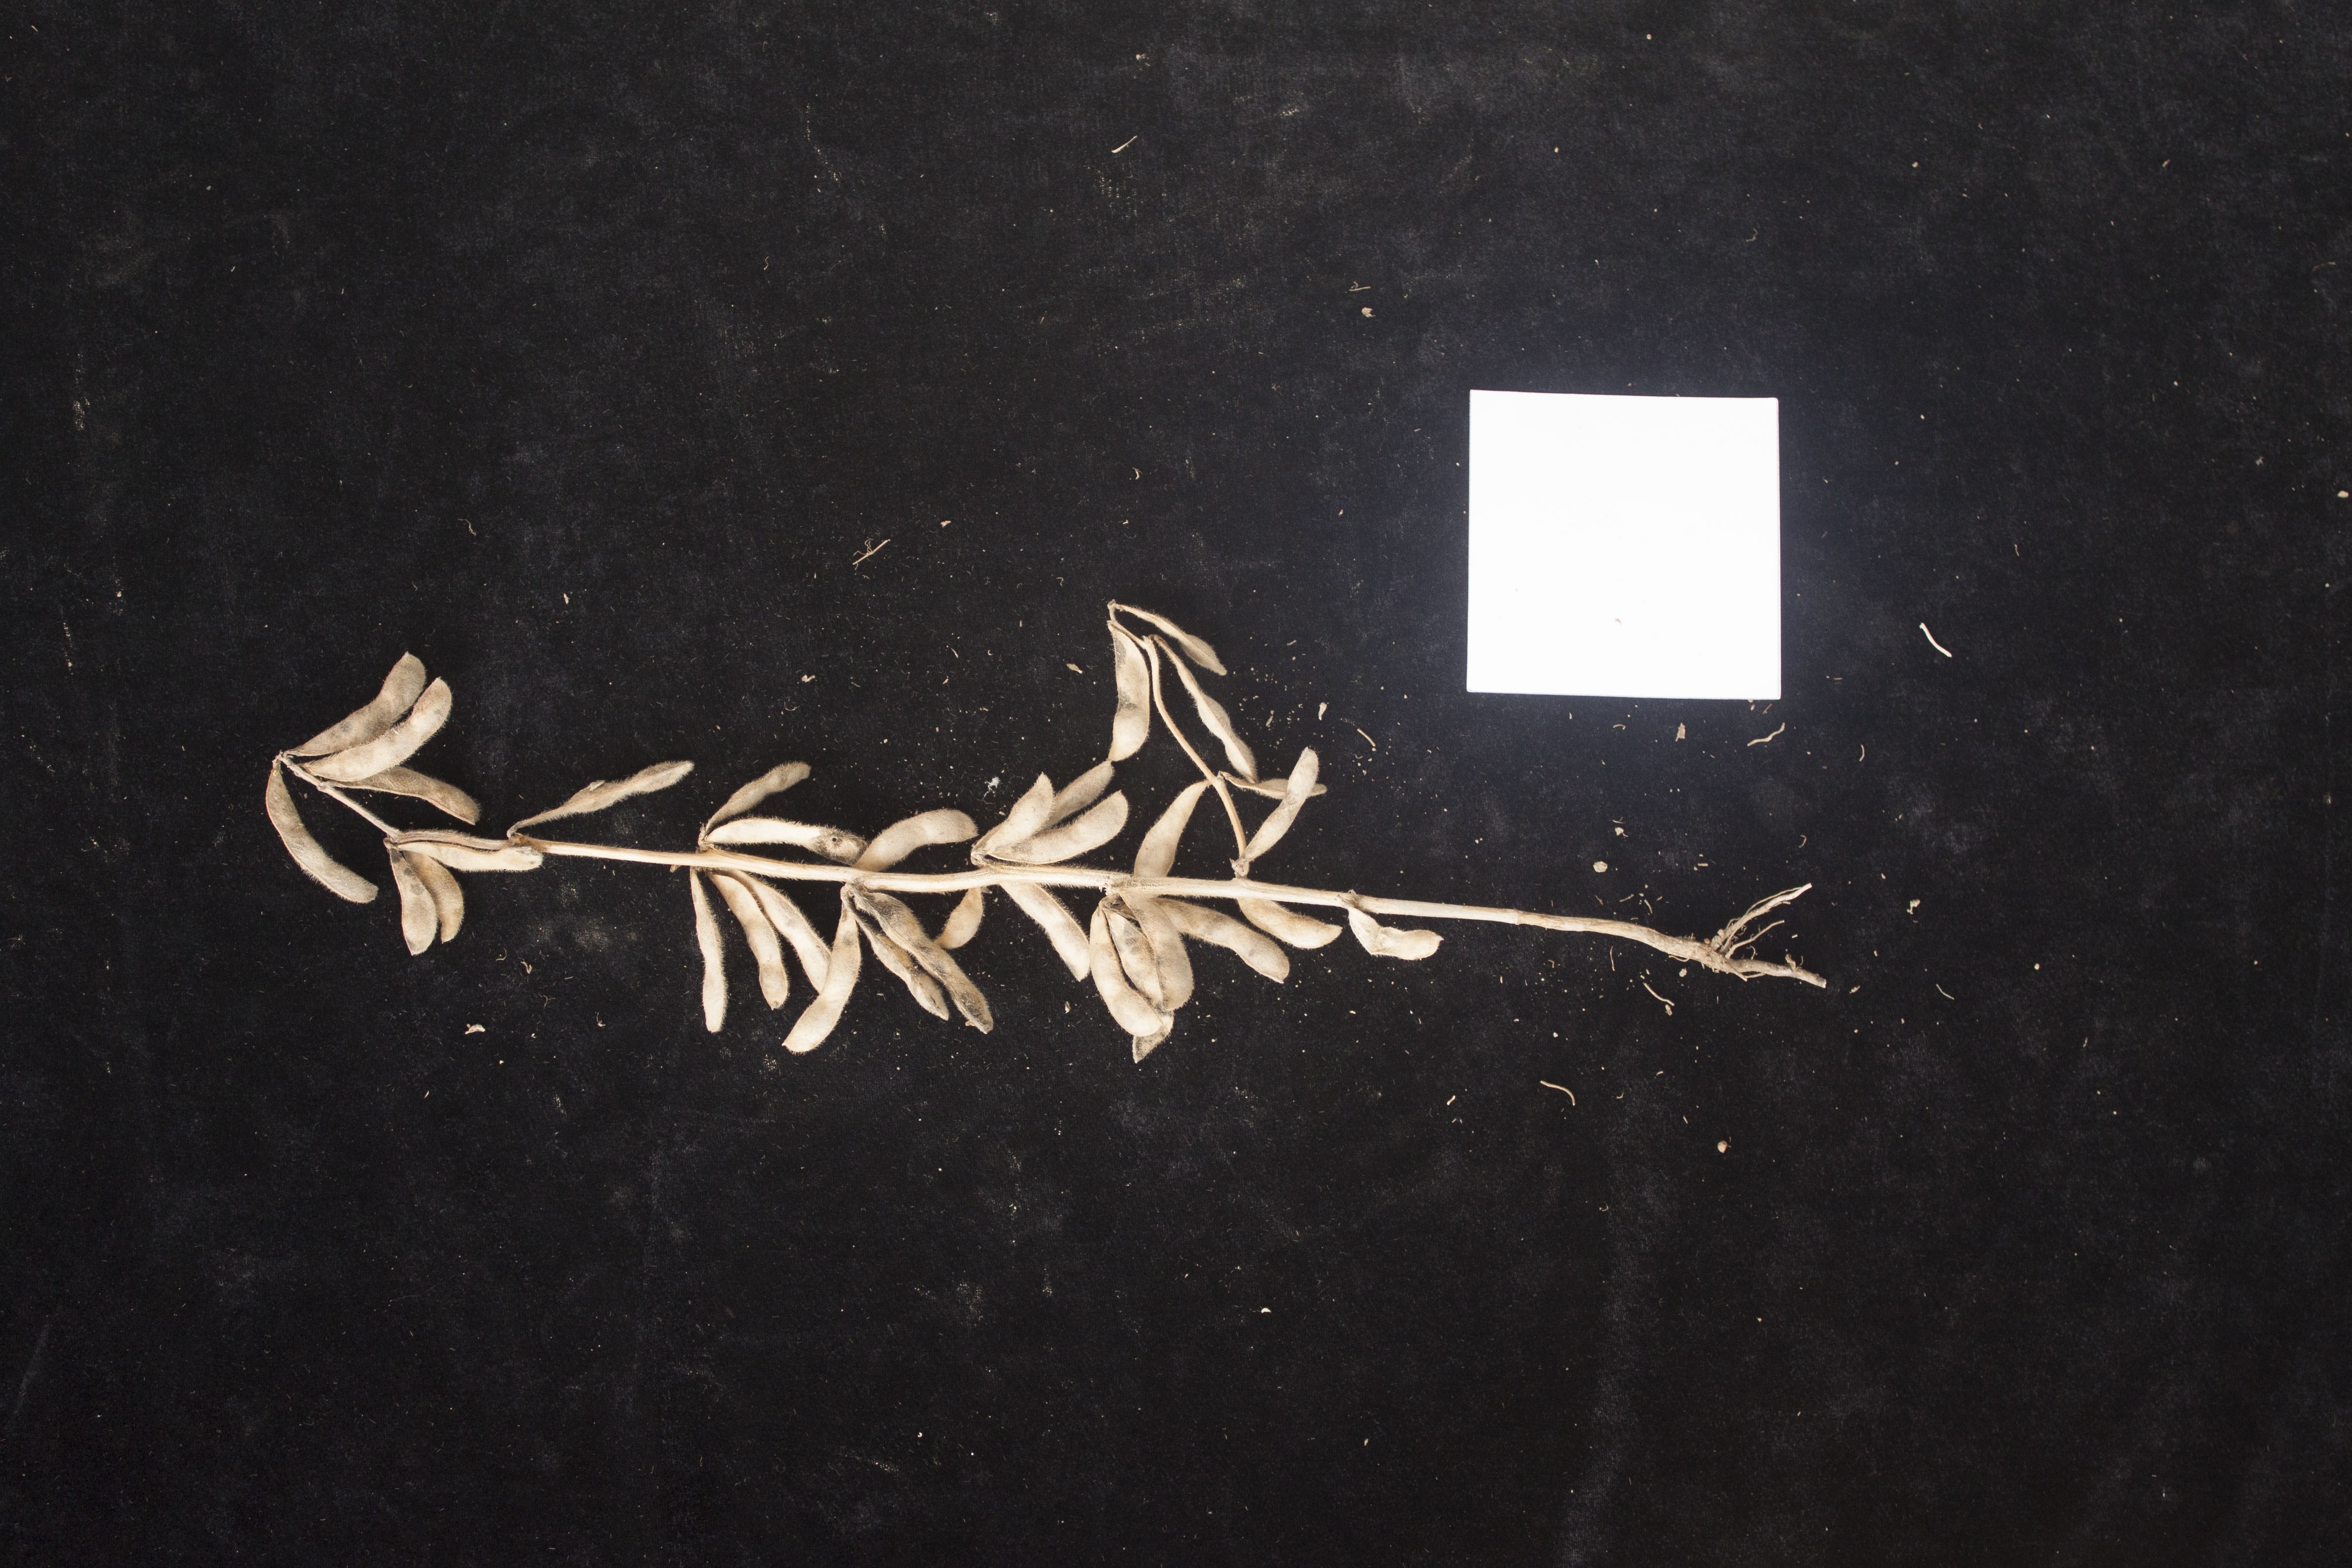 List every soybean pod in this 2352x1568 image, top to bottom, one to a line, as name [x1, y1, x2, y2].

soybean pod [1121, 609, 1227, 676]
soybean pod [1108, 625, 1149, 764]
soybean pod [1153, 637, 1258, 785]
soybean pod [287, 655, 423, 758]
soybean pod [301, 679, 452, 783]
soybean pod [1242, 750, 1318, 862]
soybean pod [266, 759, 378, 904]
soybean pod [513, 763, 691, 828]
soybean pod [973, 763, 1114, 853]
soybean pod [704, 764, 811, 829]
soybean pod [322, 766, 480, 827]
soybean pod [977, 772, 1054, 853]
soybean pod [1220, 774, 1327, 801]
soybean pod [1131, 780, 1212, 878]
soybean pod [983, 793, 1128, 866]
soybean pod [853, 809, 977, 873]
soybean pod [706, 820, 867, 863]
soybean pod [396, 844, 541, 872]
soybean pod [388, 846, 435, 956]
soybean pod [403, 852, 464, 946]
soybean pod [689, 868, 727, 1033]
soybean pod [723, 873, 831, 994]
soybean pod [710, 876, 789, 1010]
soybean pod [1000, 881, 1091, 982]
soybean pod [934, 885, 982, 949]
soybean pod [856, 891, 992, 1035]
soybean pod [1117, 892, 1194, 1011]
soybean pod [782, 897, 860, 1052]
soybean pod [1237, 897, 1342, 949]
soybean pod [1155, 899, 1289, 984]
soybean pod [1347, 906, 1439, 961]
soybean pod [1088, 907, 1164, 1036]
soybean pod [1105, 908, 1174, 1065]
soybean pod [853, 913, 948, 1022]